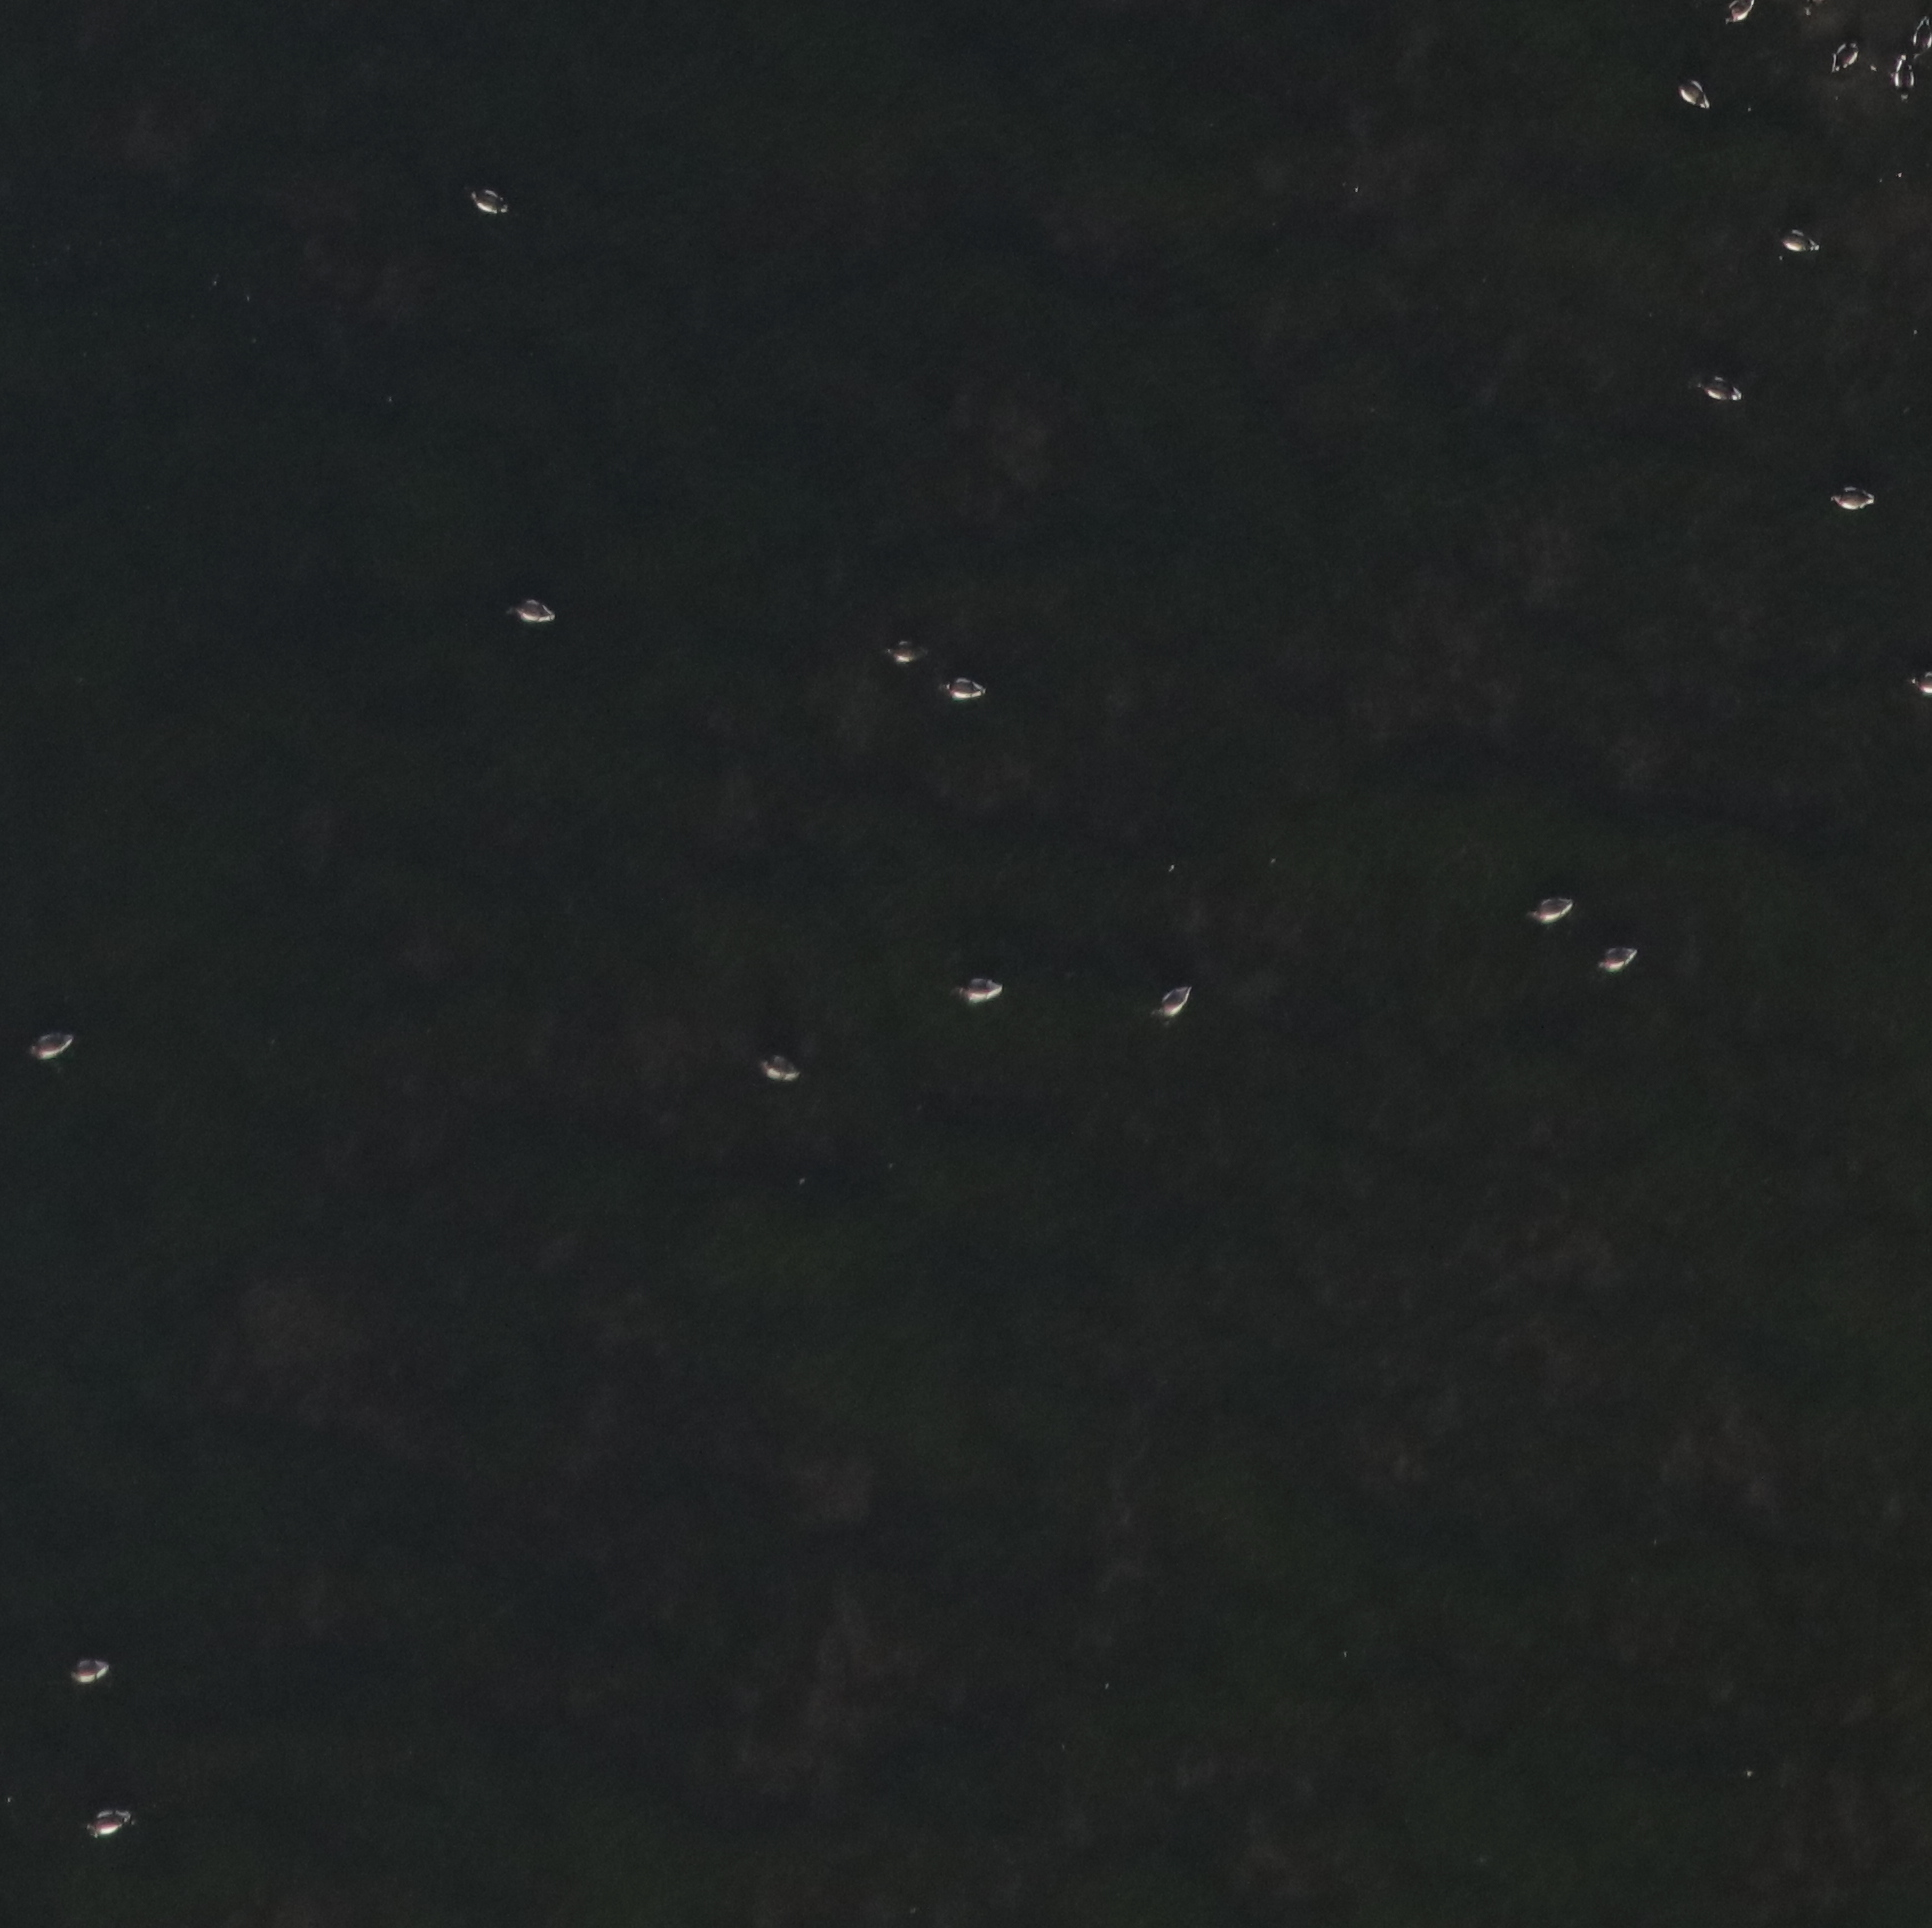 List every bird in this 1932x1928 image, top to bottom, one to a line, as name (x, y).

brant (1739, 13)
brant (1916, 41)
brant (1845, 56)
brant (1904, 77)
brant (1696, 93)
brant (488, 200)
brant (1800, 241)
brant (1720, 388)
brant (1853, 497)
brant (533, 609)
brant (907, 650)
brant (1931, 681)
brant (963, 688)
brant (1550, 906)
brant (1615, 960)
brant (979, 988)
brant (1172, 1002)
brant (49, 1043)
brant (780, 1065)
brant (86, 1671)
brant (108, 1822)